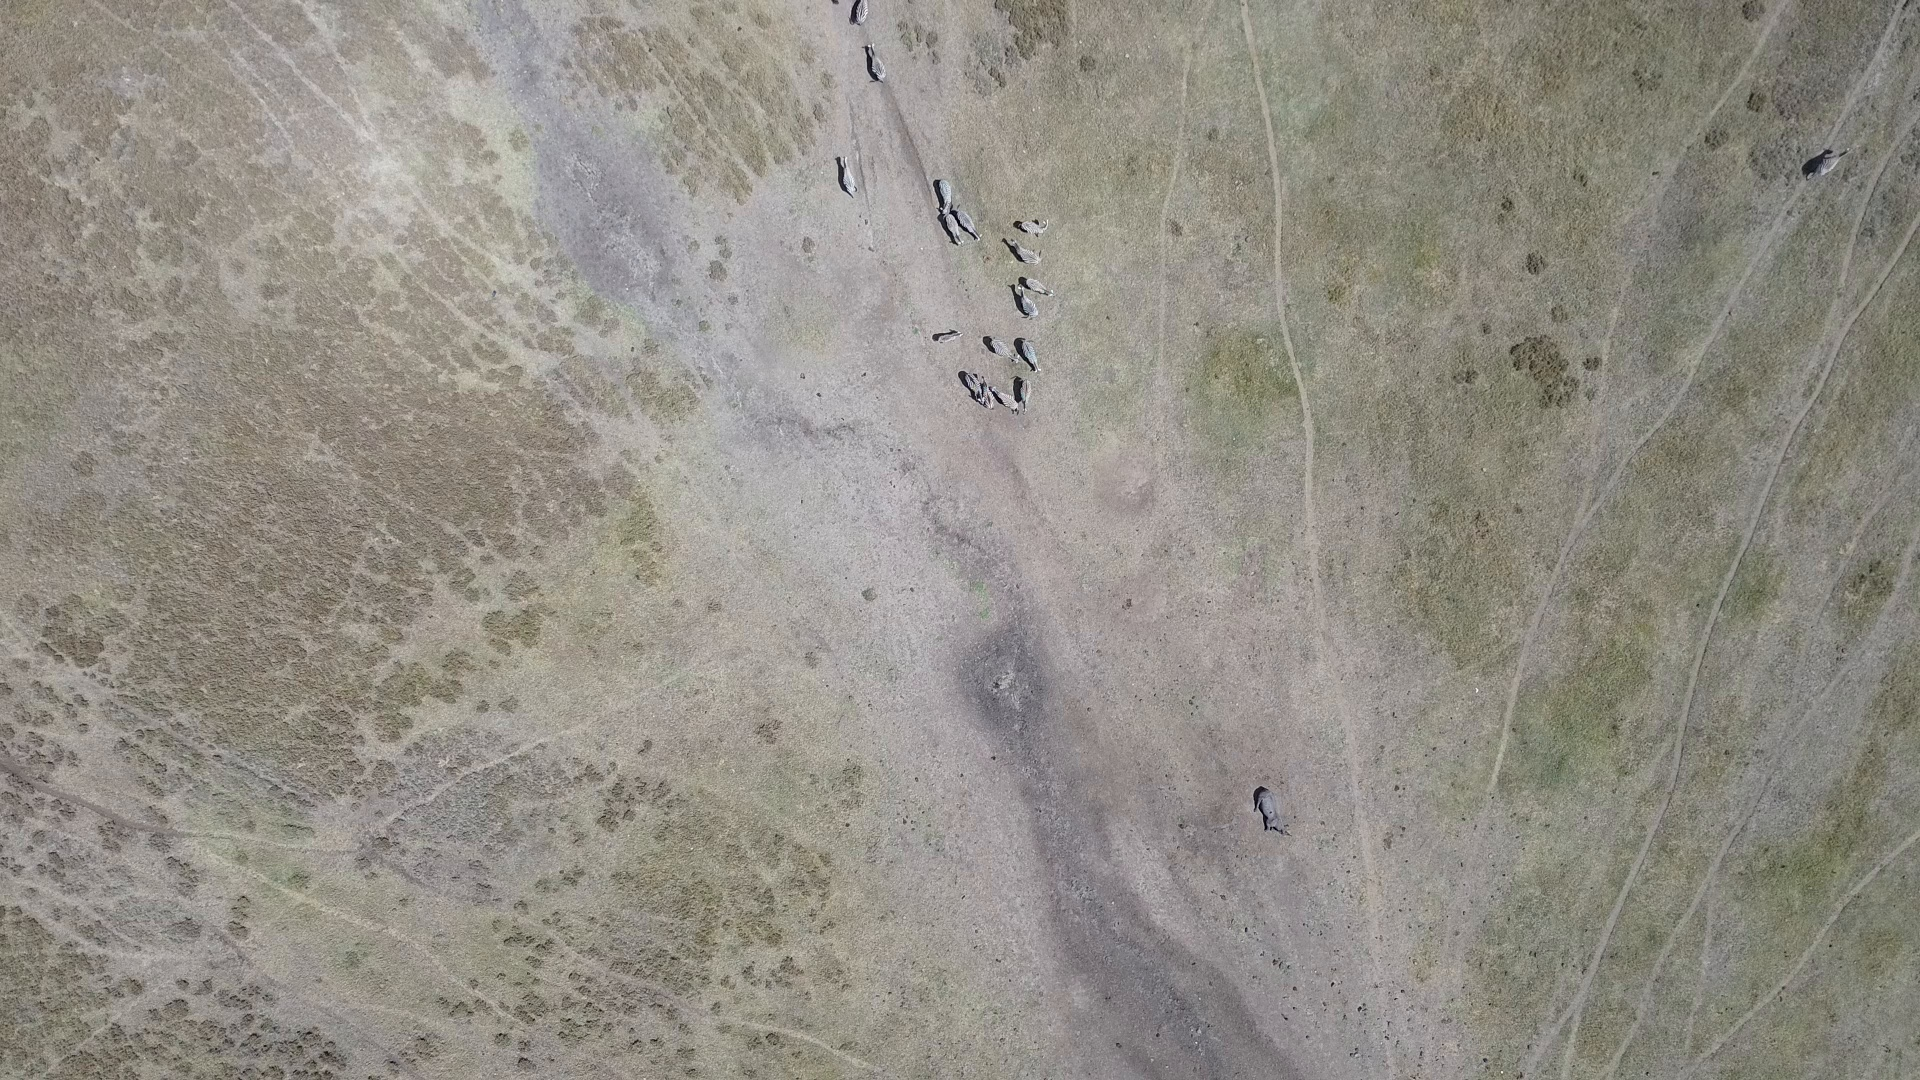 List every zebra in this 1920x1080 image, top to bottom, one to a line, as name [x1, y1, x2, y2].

zebra [866, 45, 886, 81]
zebra [1809, 152, 1840, 180]
zebra [840, 156, 858, 196]
zebra [935, 177, 952, 214]
zebra [957, 205, 981, 243]
zebra [944, 213, 966, 245]
zebra [1012, 222, 1046, 236]
zebra [1008, 236, 1036, 262]
zebra [1023, 273, 1052, 298]
zebra [1017, 284, 1037, 317]
zebra [933, 332, 960, 344]
zebra [985, 335, 1009, 356]
zebra [1020, 339, 1040, 372]
zebra [964, 374, 986, 399]
zebra [983, 375, 996, 410]
zebra [1020, 379, 1034, 417]
zebra [989, 385, 1019, 414]